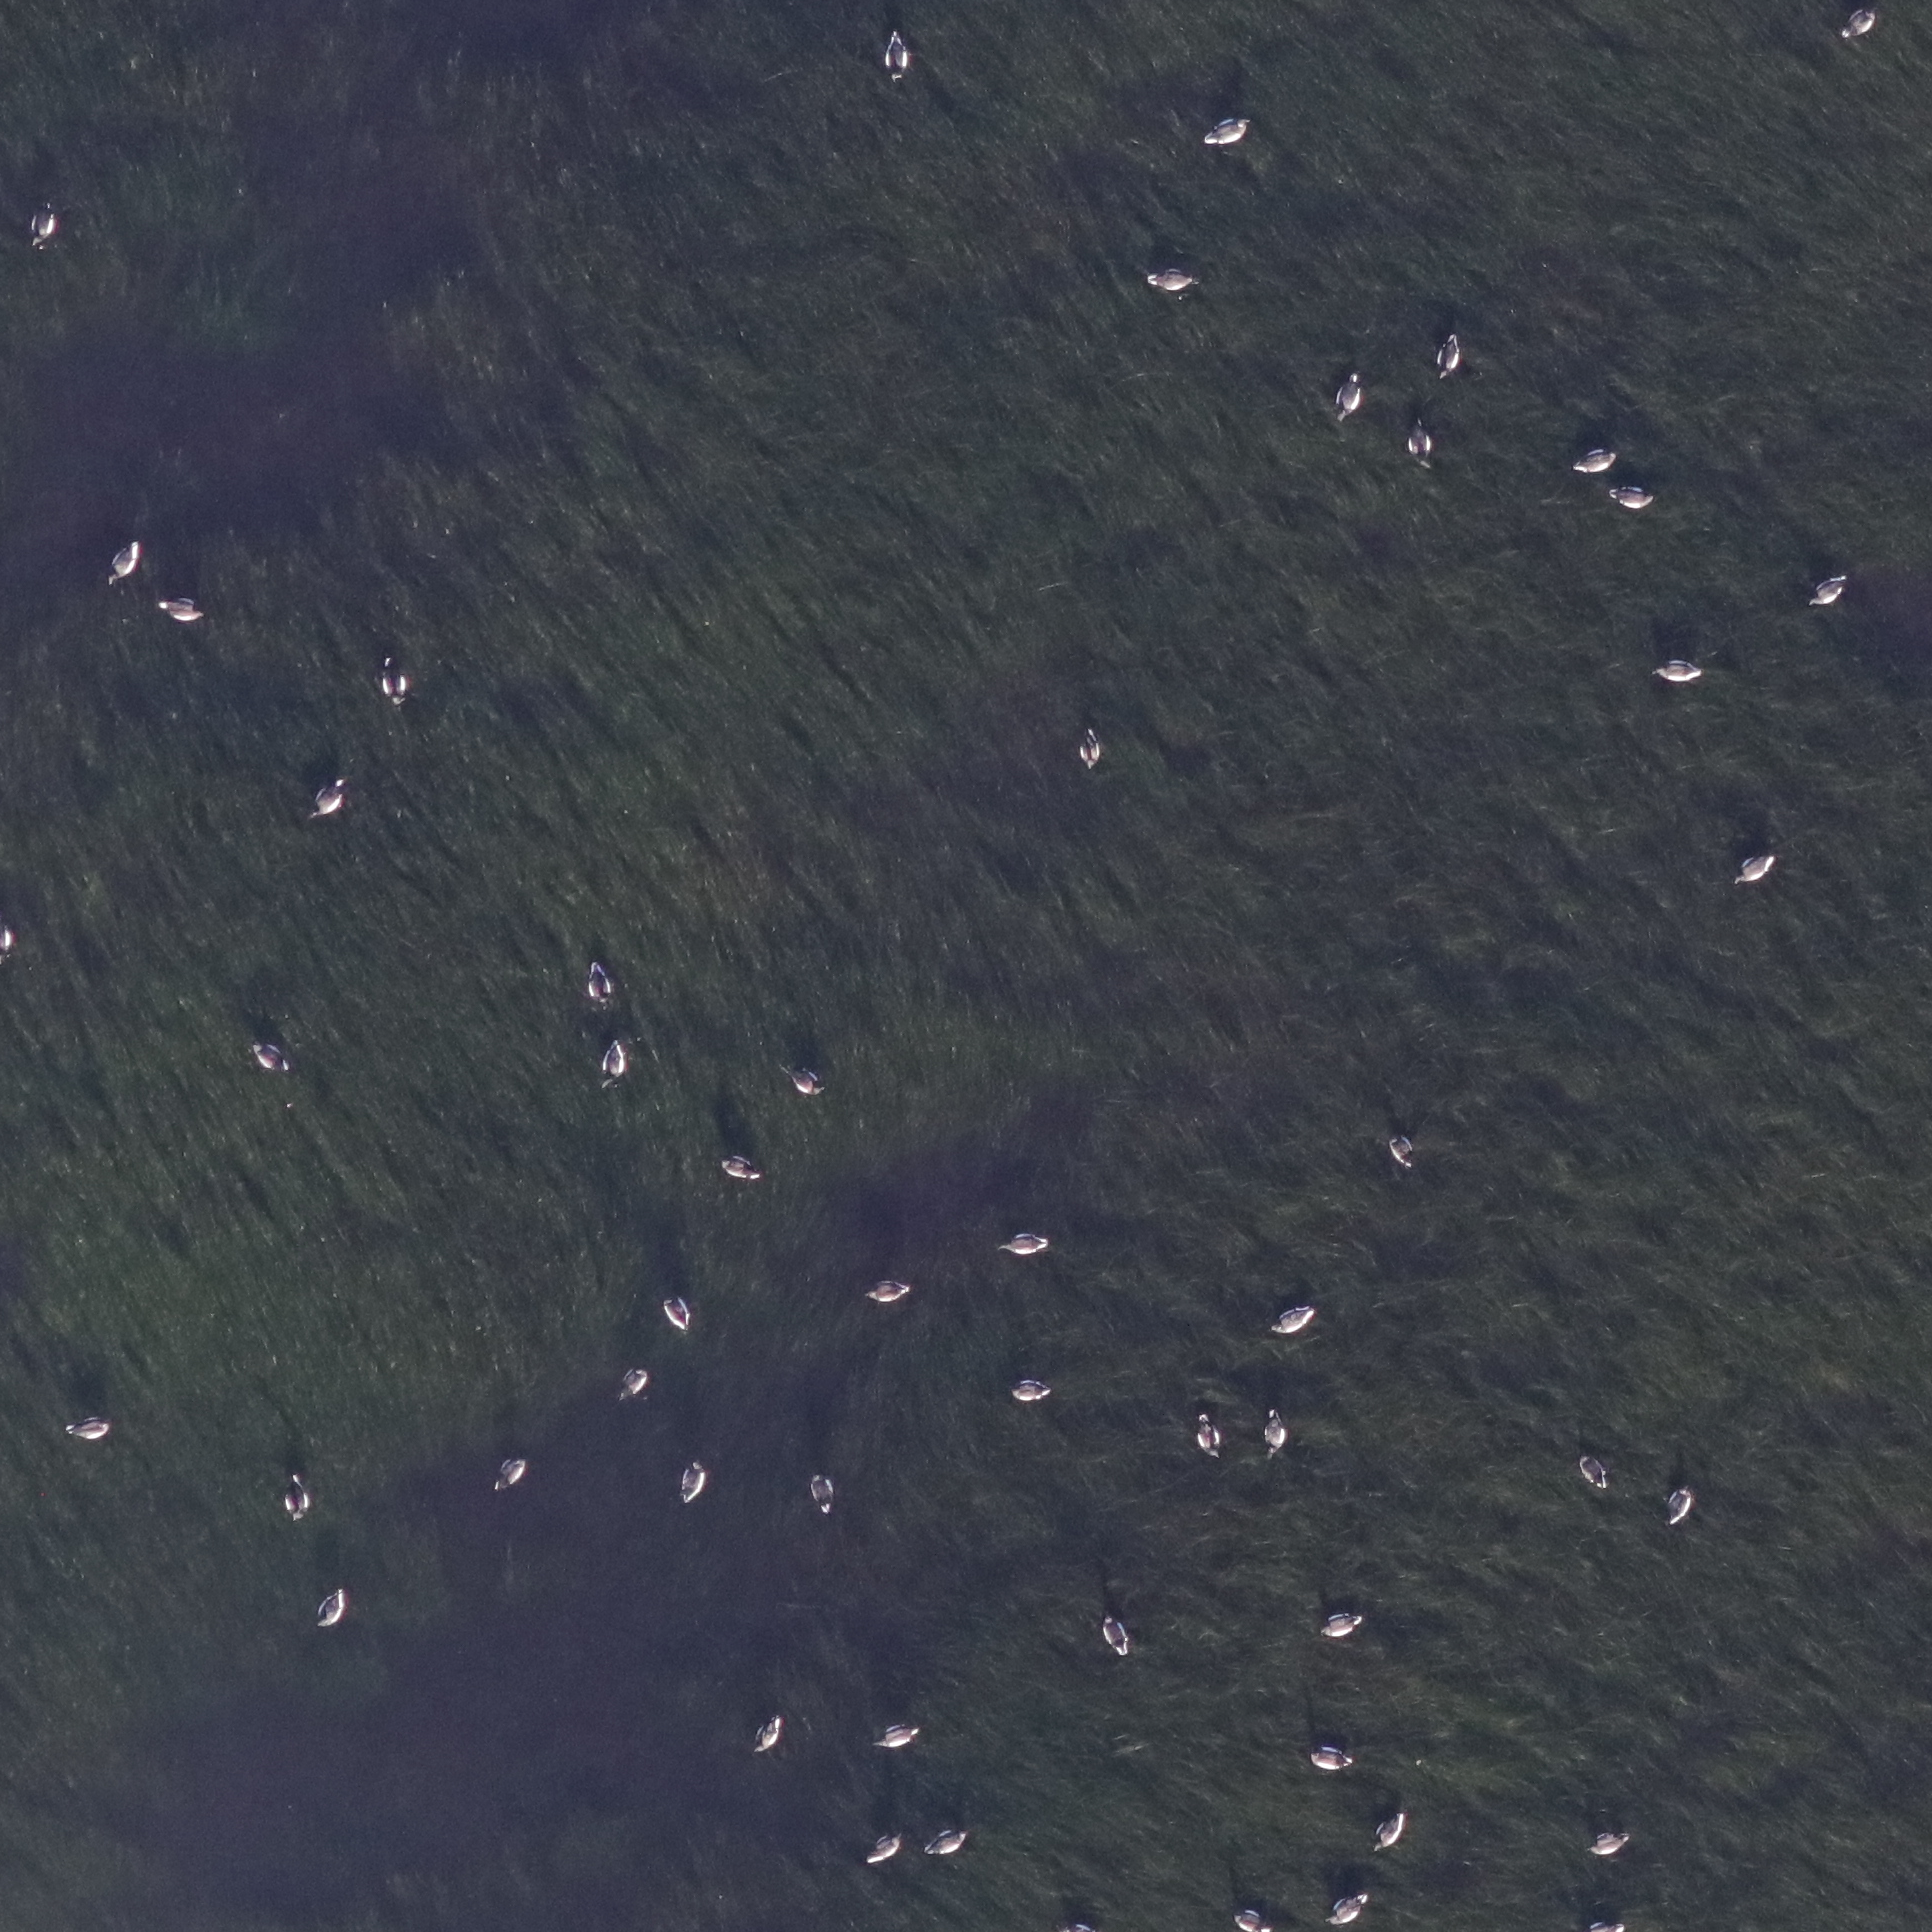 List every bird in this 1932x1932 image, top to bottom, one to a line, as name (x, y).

brant (1858, 23)
brant (898, 55)
brant (1227, 133)
brant (43, 225)
brant (1173, 279)
brant (1449, 357)
brant (1348, 396)
brant (1421, 445)
brant (1595, 461)
brant (1635, 498)
brant (125, 563)
brant (1826, 592)
brant (182, 609)
brant (1677, 671)
brant (393, 682)
brant (1091, 747)
brant (330, 799)
brant (1755, 868)
brant (599, 985)
brant (270, 1057)
brant (613, 1062)
brant (807, 1081)
brant (1402, 1150)
brant (739, 1168)
brant (1025, 1243)
brant (885, 1293)
brant (675, 1312)
brant (1291, 1320)
brant (634, 1385)
brant (1030, 1390)
brant (82, 1430)
brant (1274, 1434)
brant (1208, 1435)
brant (1592, 1472)
brant (511, 1473)
brant (693, 1482)
brant (820, 1491)
brant (295, 1496)
brant (1679, 1505)
brant (332, 1607)
brant (1340, 1623)
brant (1114, 1633)
brant (771, 1733)
brant (897, 1735)
brant (1329, 1758)
brant (1389, 1831)
brant (948, 1841)
brant (1605, 1841)
brant (886, 1849)
brant (1347, 1910)
brant (1252, 1921)